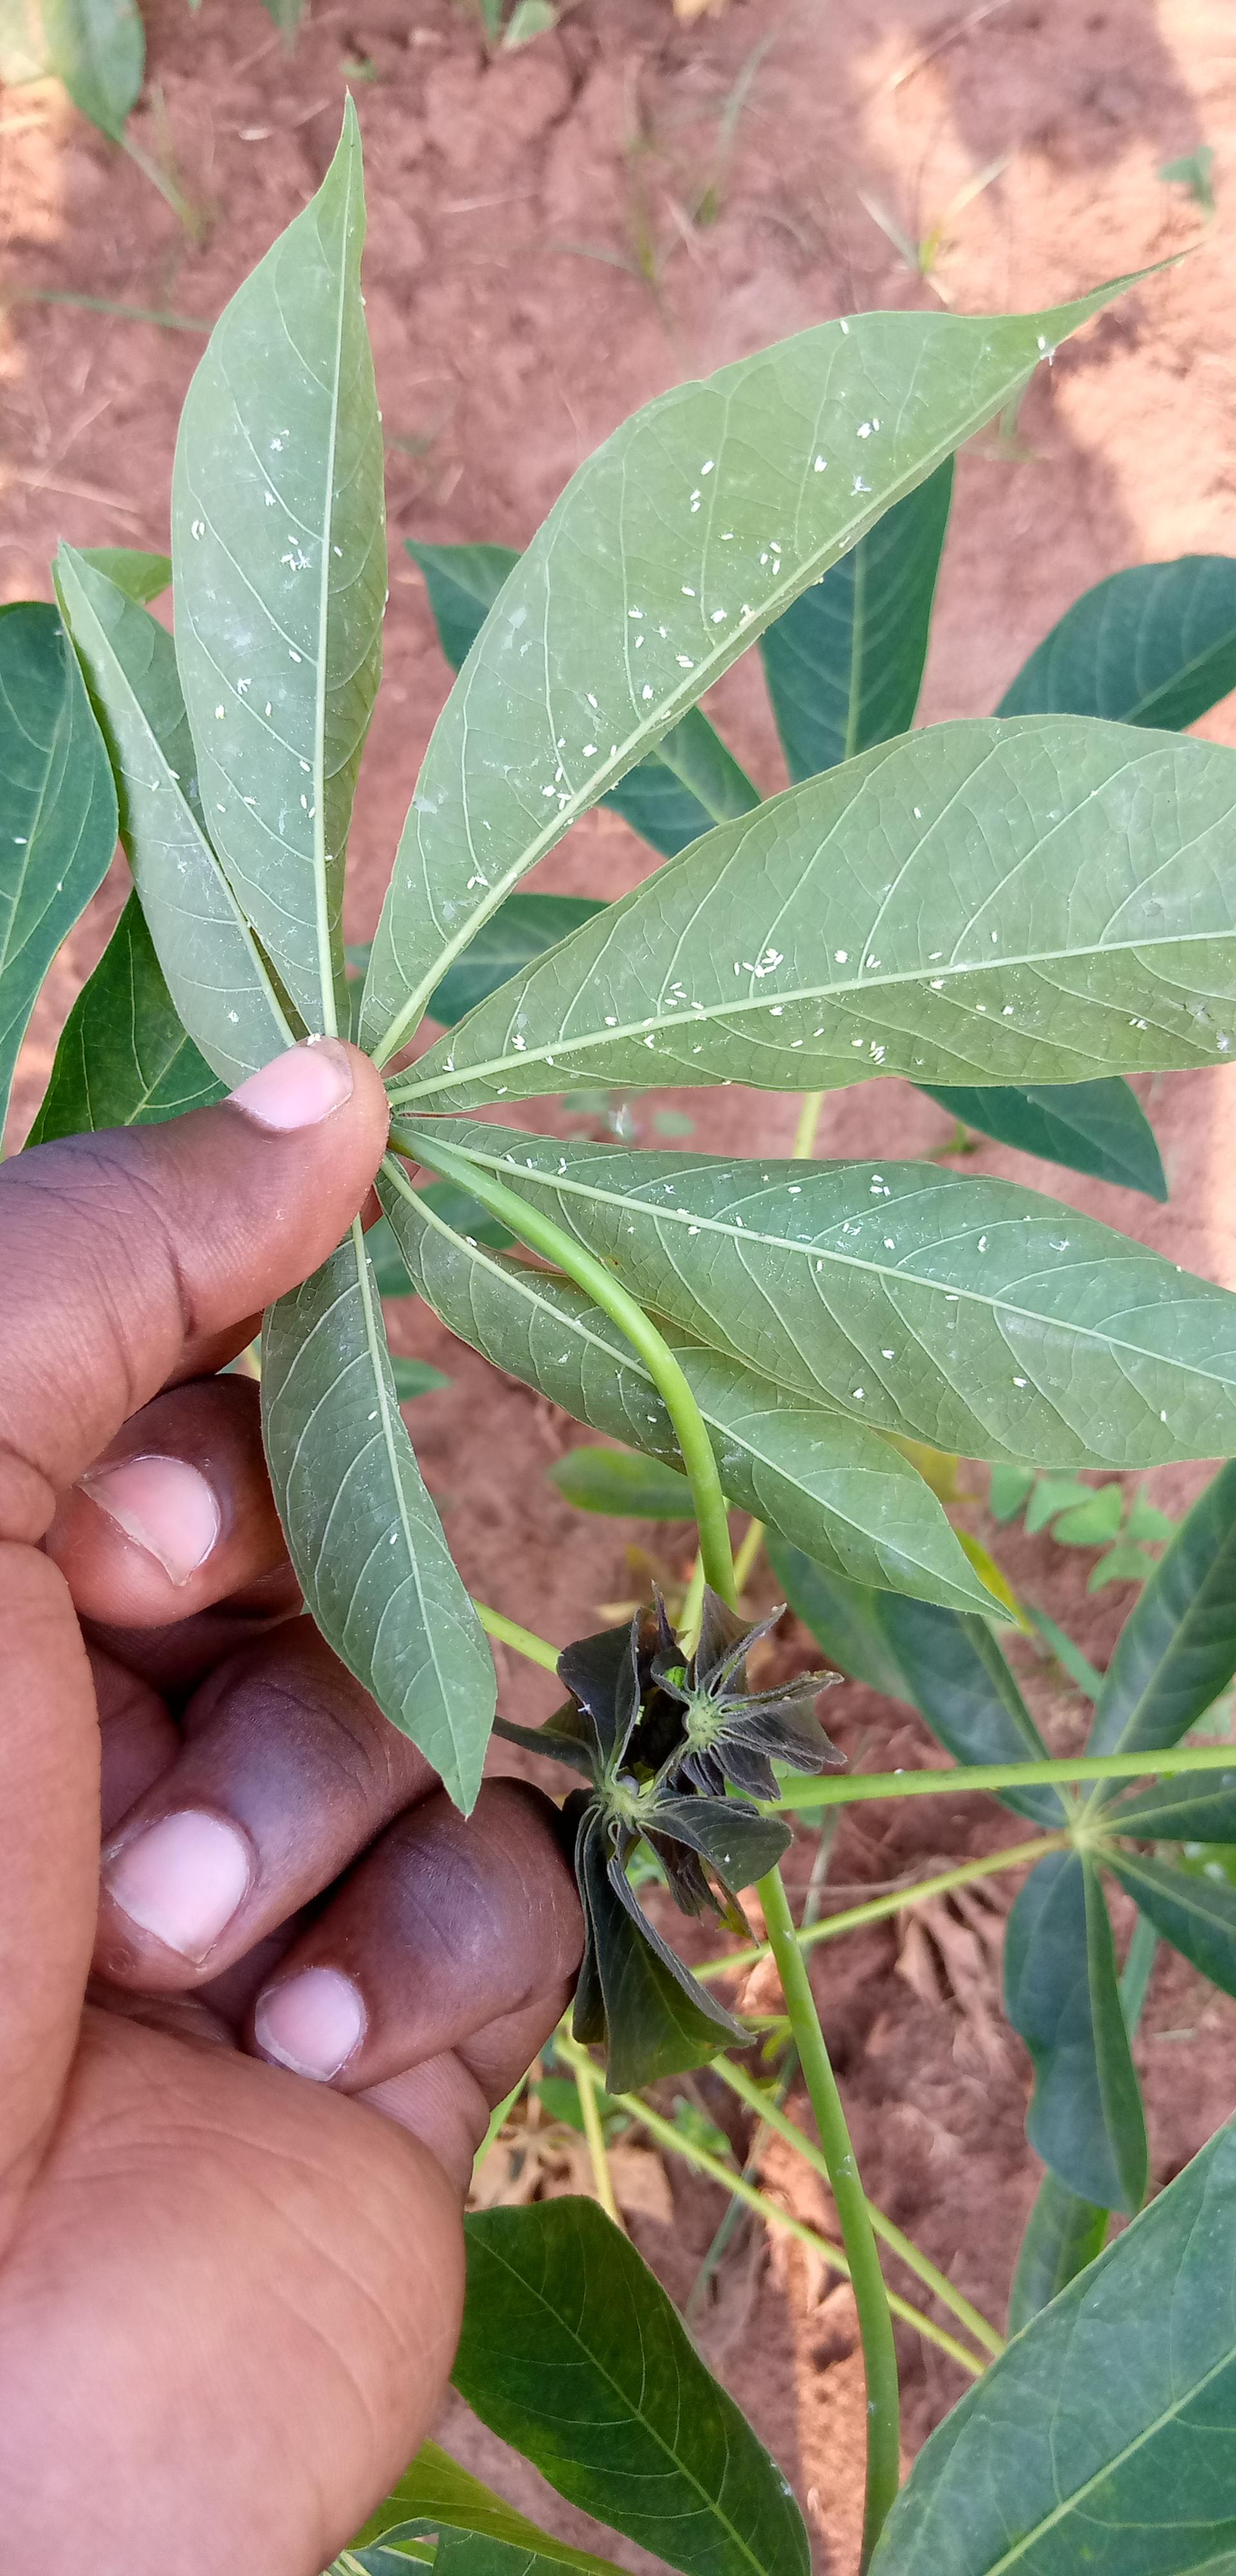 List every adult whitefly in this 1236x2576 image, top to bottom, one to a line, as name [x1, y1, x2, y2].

whitefly [357, 296, 368, 307]
whitefly [836, 317, 854, 337]
whitefly [1035, 334, 1047, 353]
whitefly [1040, 348, 1057, 370]
whitefly [376, 409, 383, 425]
whitefly [872, 416, 880, 432]
whitefly [857, 422, 870, 437]
whitefly [279, 428, 292, 437]
whitefly [861, 428, 872, 439]
whitefly [270, 437, 285, 453]
whitefly [814, 454, 821, 473]
whitefly [699, 459, 717, 476]
whitefly [819, 460, 827, 472]
whitefly [849, 474, 874, 496]
whitefly [688, 488, 702, 501]
whitefly [263, 489, 279, 507]
whitefly [689, 501, 702, 514]
whitefly [191, 518, 200, 541]
whitefly [198, 520, 206, 536]
whitefly [718, 532, 735, 541]
whitefly [286, 533, 299, 546]
whitefly [769, 540, 783, 554]
whitefly [332, 544, 343, 558]
whitefly [296, 548, 314, 571]
whitefly [758, 551, 769, 567]
whitefly [278, 552, 294, 562]
whitefly [289, 558, 296, 573]
whitefly [771, 558, 781, 576]
whitefly [679, 584, 696, 598]
whitefly [740, 604, 750, 615]
whitefly [626, 607, 643, 621]
whitefly [708, 609, 729, 624]
whitefly [738, 614, 749, 626]
whitefly [656, 625, 670, 640]
whitefly [633, 634, 646, 650]
whitefly [287, 648, 303, 664]
whitefly [673, 654, 691, 661]
whitefly [677, 661, 695, 669]
whitefly [234, 674, 254, 697]
whitefly [641, 682, 655, 701]
whitefly [586, 692, 599, 709]
whitefly [263, 699, 275, 719]
whitefly [218, 703, 225, 720]
whitefly [214, 705, 219, 721]
whitefly [660, 710, 671, 721]
whitefly [556, 737, 568, 749]
whitefly [581, 743, 598, 759]
whitefly [610, 744, 617, 757]
whitefly [298, 759, 312, 774]
whitefly [554, 766, 565, 784]
whitefly [167, 768, 182, 781]
whitefly [150, 778, 161, 792]
whitefly [556, 791, 572, 800]
whitefly [299, 793, 308, 810]
whitefly [243, 795, 256, 806]
whitefly [558, 799, 566, 811]
whitefly [214, 802, 227, 813]
whitefly [911, 805, 924, 822]
whitefly [308, 806, 316, 820]
whitefly [13, 836, 27, 845]
whitefly [324, 854, 333, 863]
whitefly [176, 859, 189, 874]
whitefly [466, 875, 474, 890]
whitefly [474, 876, 488, 887]
whitefly [55, 880, 64, 893]
whitefly [989, 929, 999, 945]
whitefly [765, 947, 779, 959]
whitefly [834, 949, 848, 958]
whitefly [926, 950, 944, 961]
whitefly [866, 953, 876, 970]
whitefly [773, 954, 784, 966]
whitefly [760, 956, 774, 965]
whitefly [834, 958, 845, 965]
whitefly [871, 960, 881, 970]
whitefly [741, 960, 754, 972]
whitefly [732, 961, 740, 976]
whitefly [753, 965, 765, 979]
whitefly [763, 965, 778, 972]
whitefly [927, 978, 946, 990]
whitefly [669, 981, 683, 991]
whitefly [673, 990, 688, 999]
whitefly [662, 997, 679, 1007]
whitefly [689, 1000, 705, 1010]
whitefly [973, 1003, 987, 1014]
whitefly [1000, 1005, 1015, 1018]
whitefly [769, 1006, 783, 1017]
whitefly [639, 1014, 657, 1028]
whitefly [603, 1016, 618, 1022]
whitefly [1128, 1017, 1137, 1027]
whitefly [1137, 1019, 1146, 1028]
whitefly [604, 1020, 616, 1027]
whitefly [1140, 1025, 1148, 1031]
whitefly [811, 1027, 825, 1037]
whitefly [306, 1031, 314, 1047]
whitefly [314, 1032, 322, 1044]
whitefly [516, 1034, 526, 1045]
whitefly [641, 1034, 656, 1050]
whitefly [510, 1036, 519, 1045]
whitefly [850, 1037, 863, 1048]
whitefly [1215, 1038, 1228, 1052]
whitefly [789, 1039, 804, 1048]
whitefly [870, 1039, 876, 1051]
whitefly [512, 1045, 528, 1052]
whitefly [691, 1045, 703, 1055]
whitefly [874, 1045, 886, 1050]
whitefly [868, 1050, 877, 1058]
whitefly [872, 1050, 884, 1062]
whitefly [446, 1056, 455, 1066]
whitefly [543, 1056, 555, 1067]
whitefly [876, 1057, 886, 1066]
whitefly [442, 1065, 454, 1072]
whitefly [721, 1079, 731, 1086]
whitefly [494, 1086, 509, 1095]
whitefly [505, 1153, 516, 1165]
whitefly [557, 1156, 567, 1166]
whitefly [525, 1157, 533, 1168]
whitefly [557, 1166, 567, 1176]
whitefly [760, 1173, 771, 1184]
whitefly [868, 1173, 883, 1182]
whitefly [661, 1180, 677, 1195]
whitefly [868, 1184, 883, 1196]
whitefly [883, 1184, 892, 1196]
whitefly [787, 1185, 803, 1195]
whitefly [675, 1206, 693, 1217]
whitefly [1023, 1214, 1033, 1222]
whitefly [735, 1215, 744, 1227]
whitefly [841, 1220, 849, 1235]
whitefly [848, 1223, 863, 1239]
whitefly [624, 1225, 636, 1236]
whitefly [686, 1226, 698, 1229]
whitefly [689, 1229, 702, 1236]
whitefly [977, 1235, 988, 1245]
whitefly [465, 1235, 470, 1244]
whitefly [470, 1236, 479, 1247]
whitefly [1048, 1236, 1070, 1251]
whitefly [888, 1238, 896, 1250]
whitefly [884, 1240, 889, 1249]
whitefly [977, 1245, 987, 1254]
whitefly [365, 1257, 373, 1264]
whitefly [814, 1258, 825, 1274]
whitefly [1174, 1264, 1184, 1273]
whitefly [943, 1294, 960, 1302]
whitefly [575, 1318, 584, 1327]
whitefly [881, 1349, 895, 1355]
whitefly [883, 1354, 893, 1359]
whitefly [1012, 1376, 1027, 1385]
whitefly [1012, 1381, 1024, 1388]
whitefly [852, 1388, 863, 1397]
whitefly [856, 1392, 864, 1399]
whitefly [1159, 1408, 1168, 1423]
whitefly [366, 1410, 380, 1421]
whitefly [646, 1414, 658, 1424]
whitefly [388, 1532, 399, 1546]
whitefly [770, 1604, 779, 1613]
whitefly [633, 1645, 640, 1653]
whitefly [780, 1695, 792, 1701]
whitefly [574, 1700, 592, 1716]
whitefly [892, 1766, 905, 1775]
whitefly [723, 1853, 732, 1864]